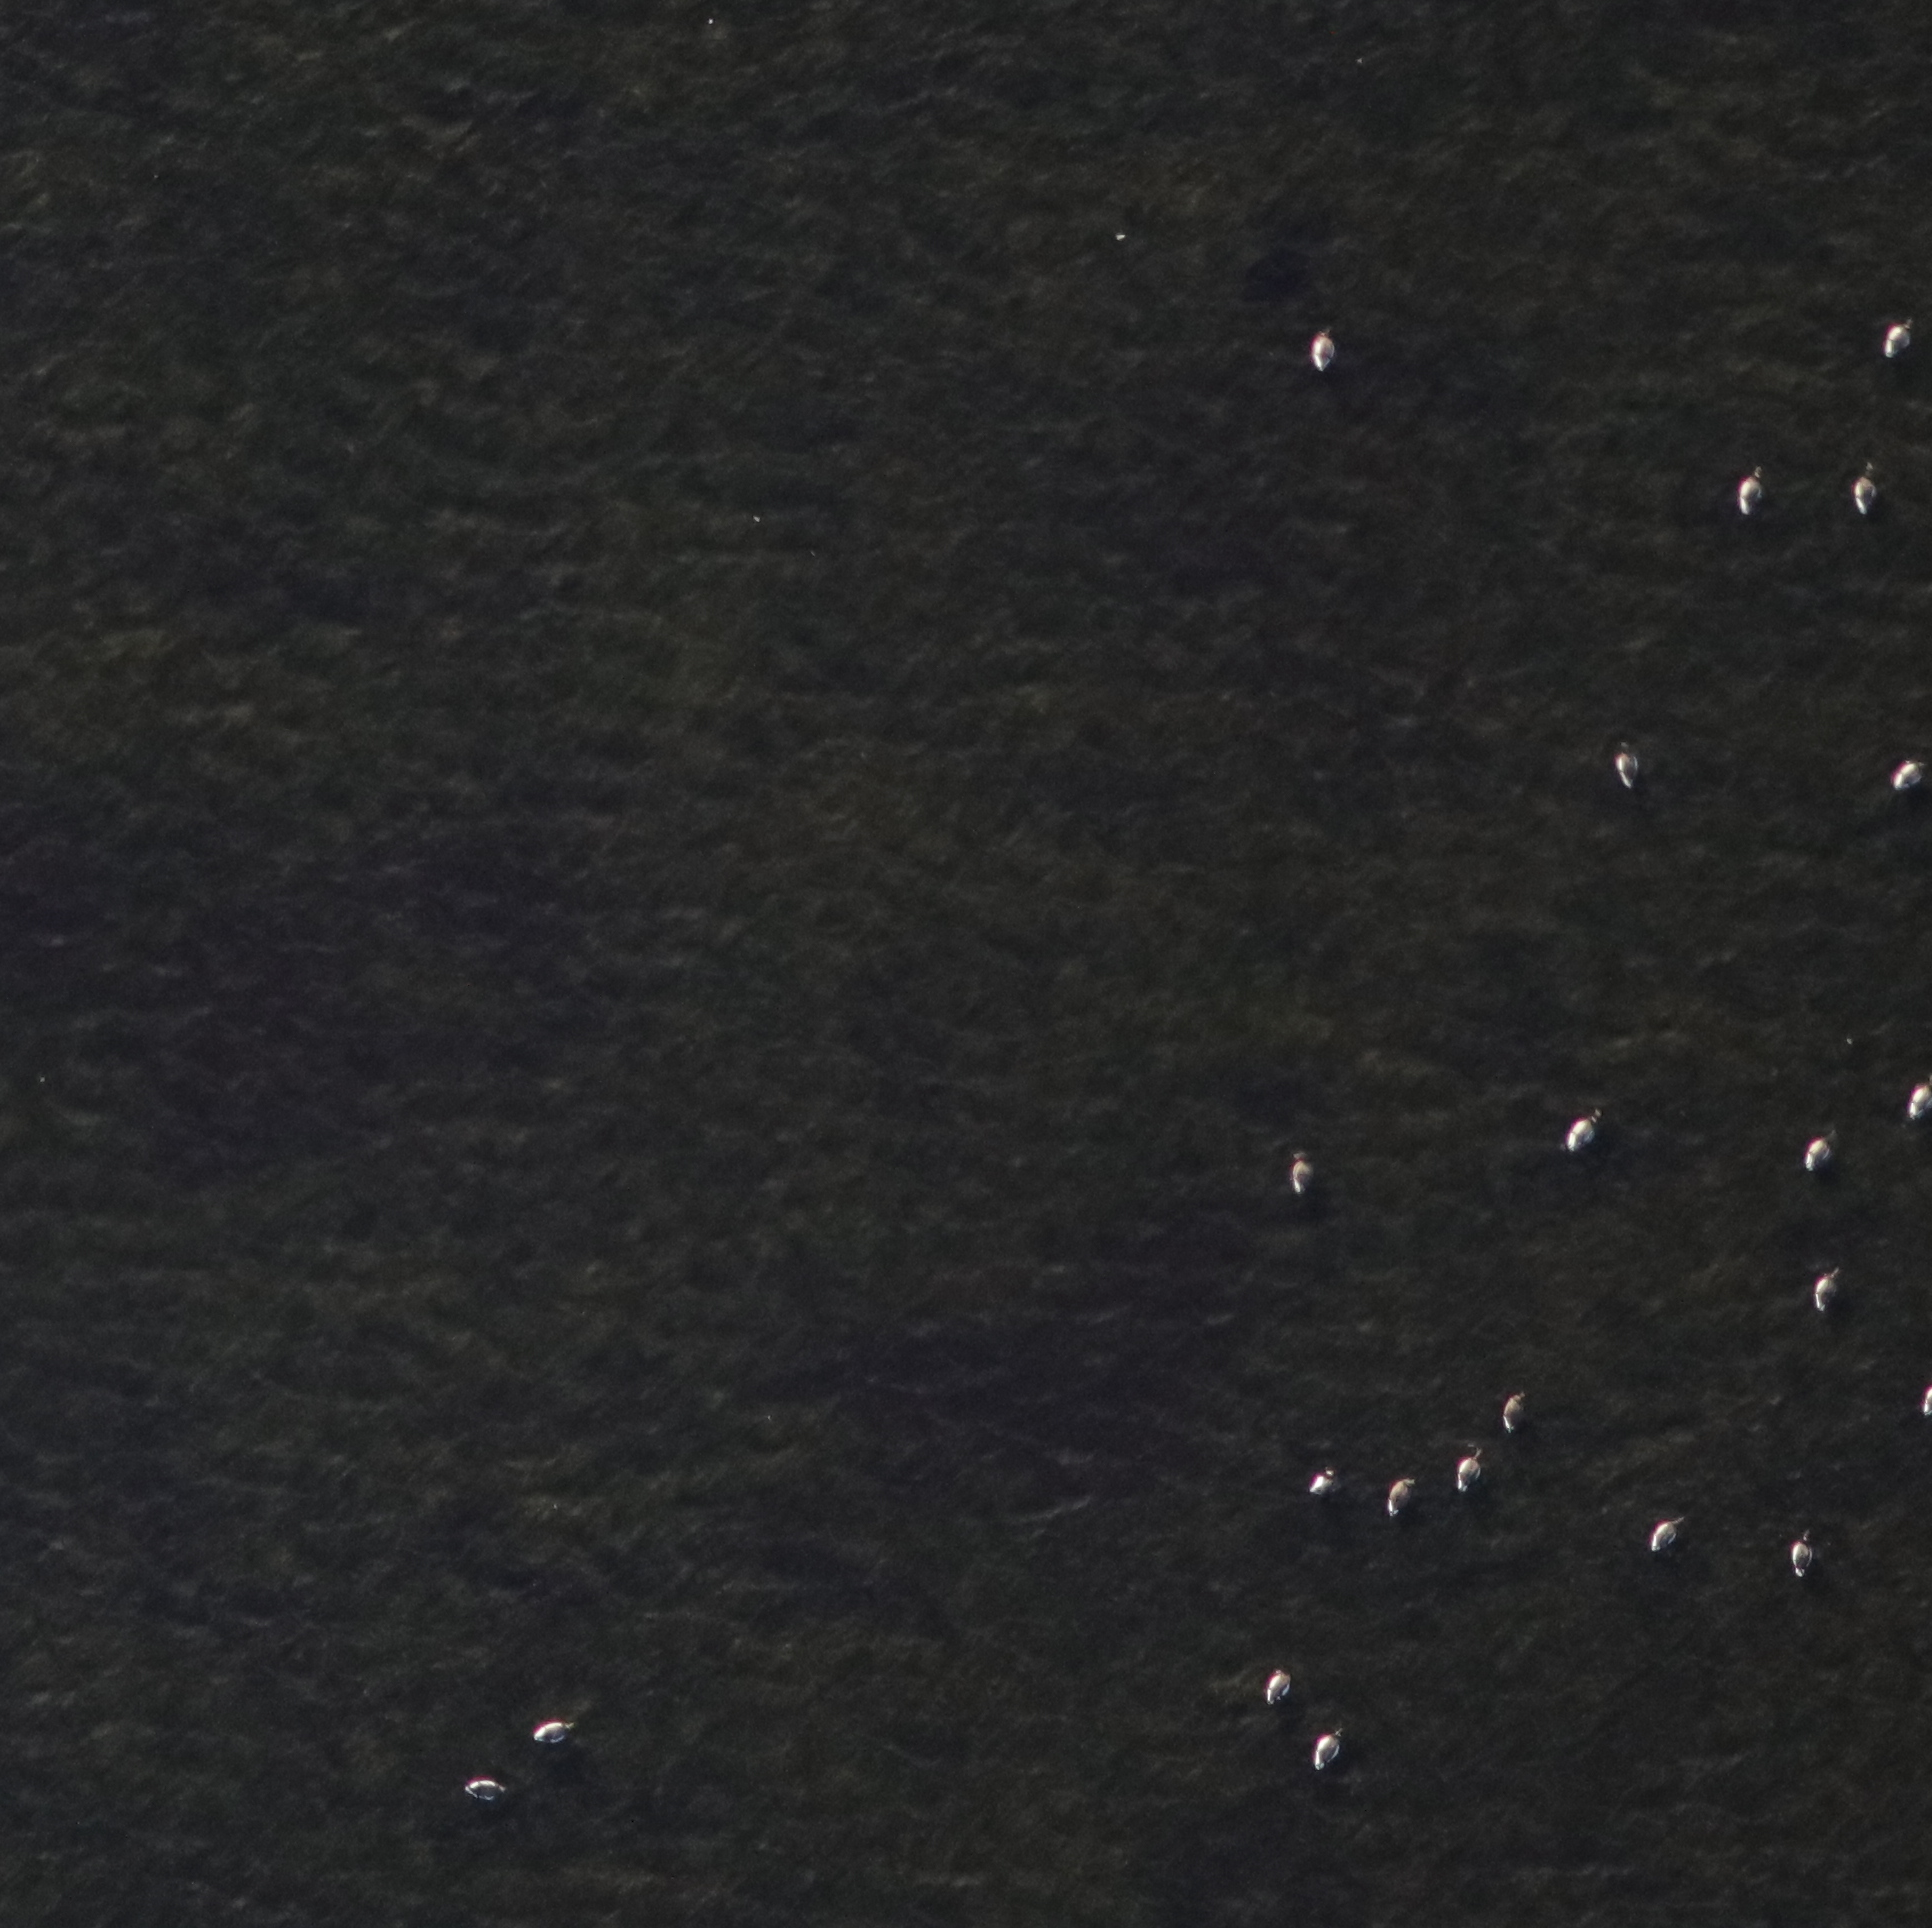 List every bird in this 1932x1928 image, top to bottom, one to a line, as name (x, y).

brant (1896, 339)
brant (1323, 349)
brant (1865, 489)
brant (1749, 493)
brant (1628, 764)
brant (1908, 775)
brant (1921, 1099)
brant (1583, 1131)
brant (1817, 1152)
brant (1300, 1175)
brant (1825, 1290)
brant (1512, 1411)
brant (1468, 1471)
brant (1323, 1482)
brant (1400, 1496)
brant (1667, 1535)
brant (1802, 1555)
brant (1278, 1685)
brant (553, 1731)
brant (1326, 1749)
brant (486, 1789)